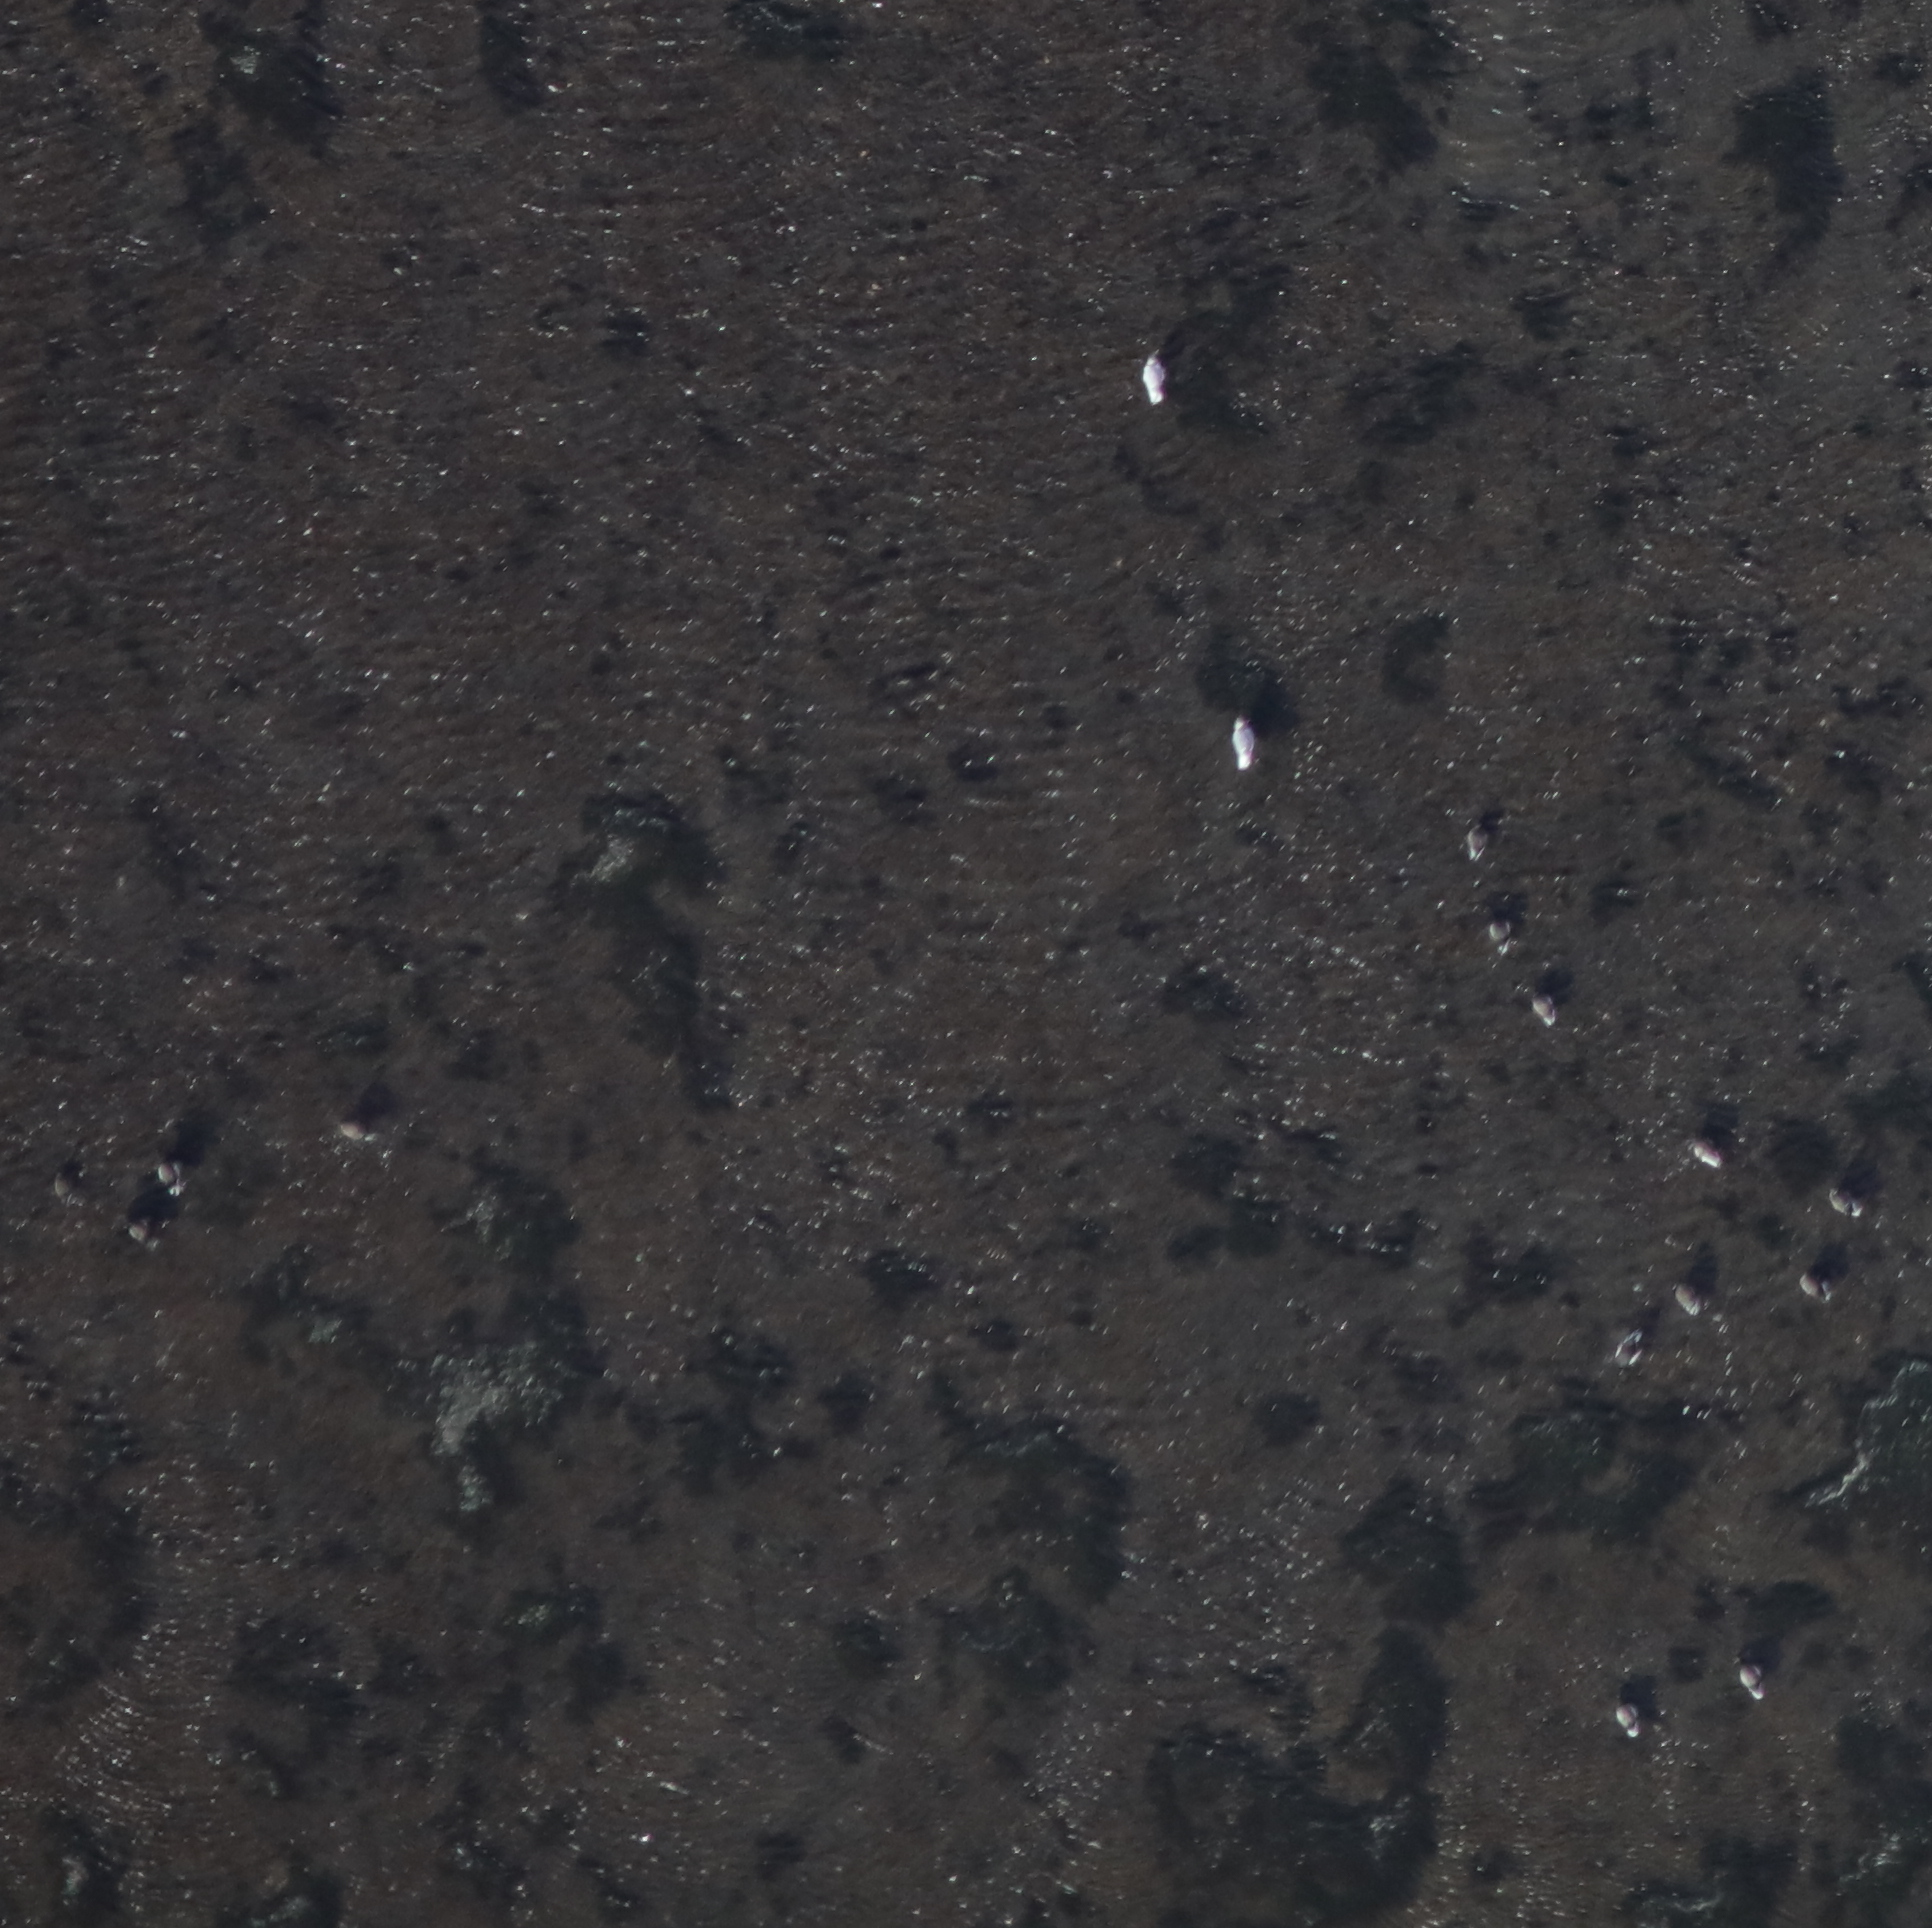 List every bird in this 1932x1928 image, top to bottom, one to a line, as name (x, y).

gull (1155, 379)
gull (1243, 746)
brant (1479, 840)
brant (1501, 934)
brant (1543, 1007)
brant (1705, 1153)
brant (170, 1175)
brant (1844, 1202)
brant (141, 1234)
brant (1814, 1286)
brant (1685, 1298)
brant (1630, 1352)
brant (1750, 1677)
brant (1628, 1717)